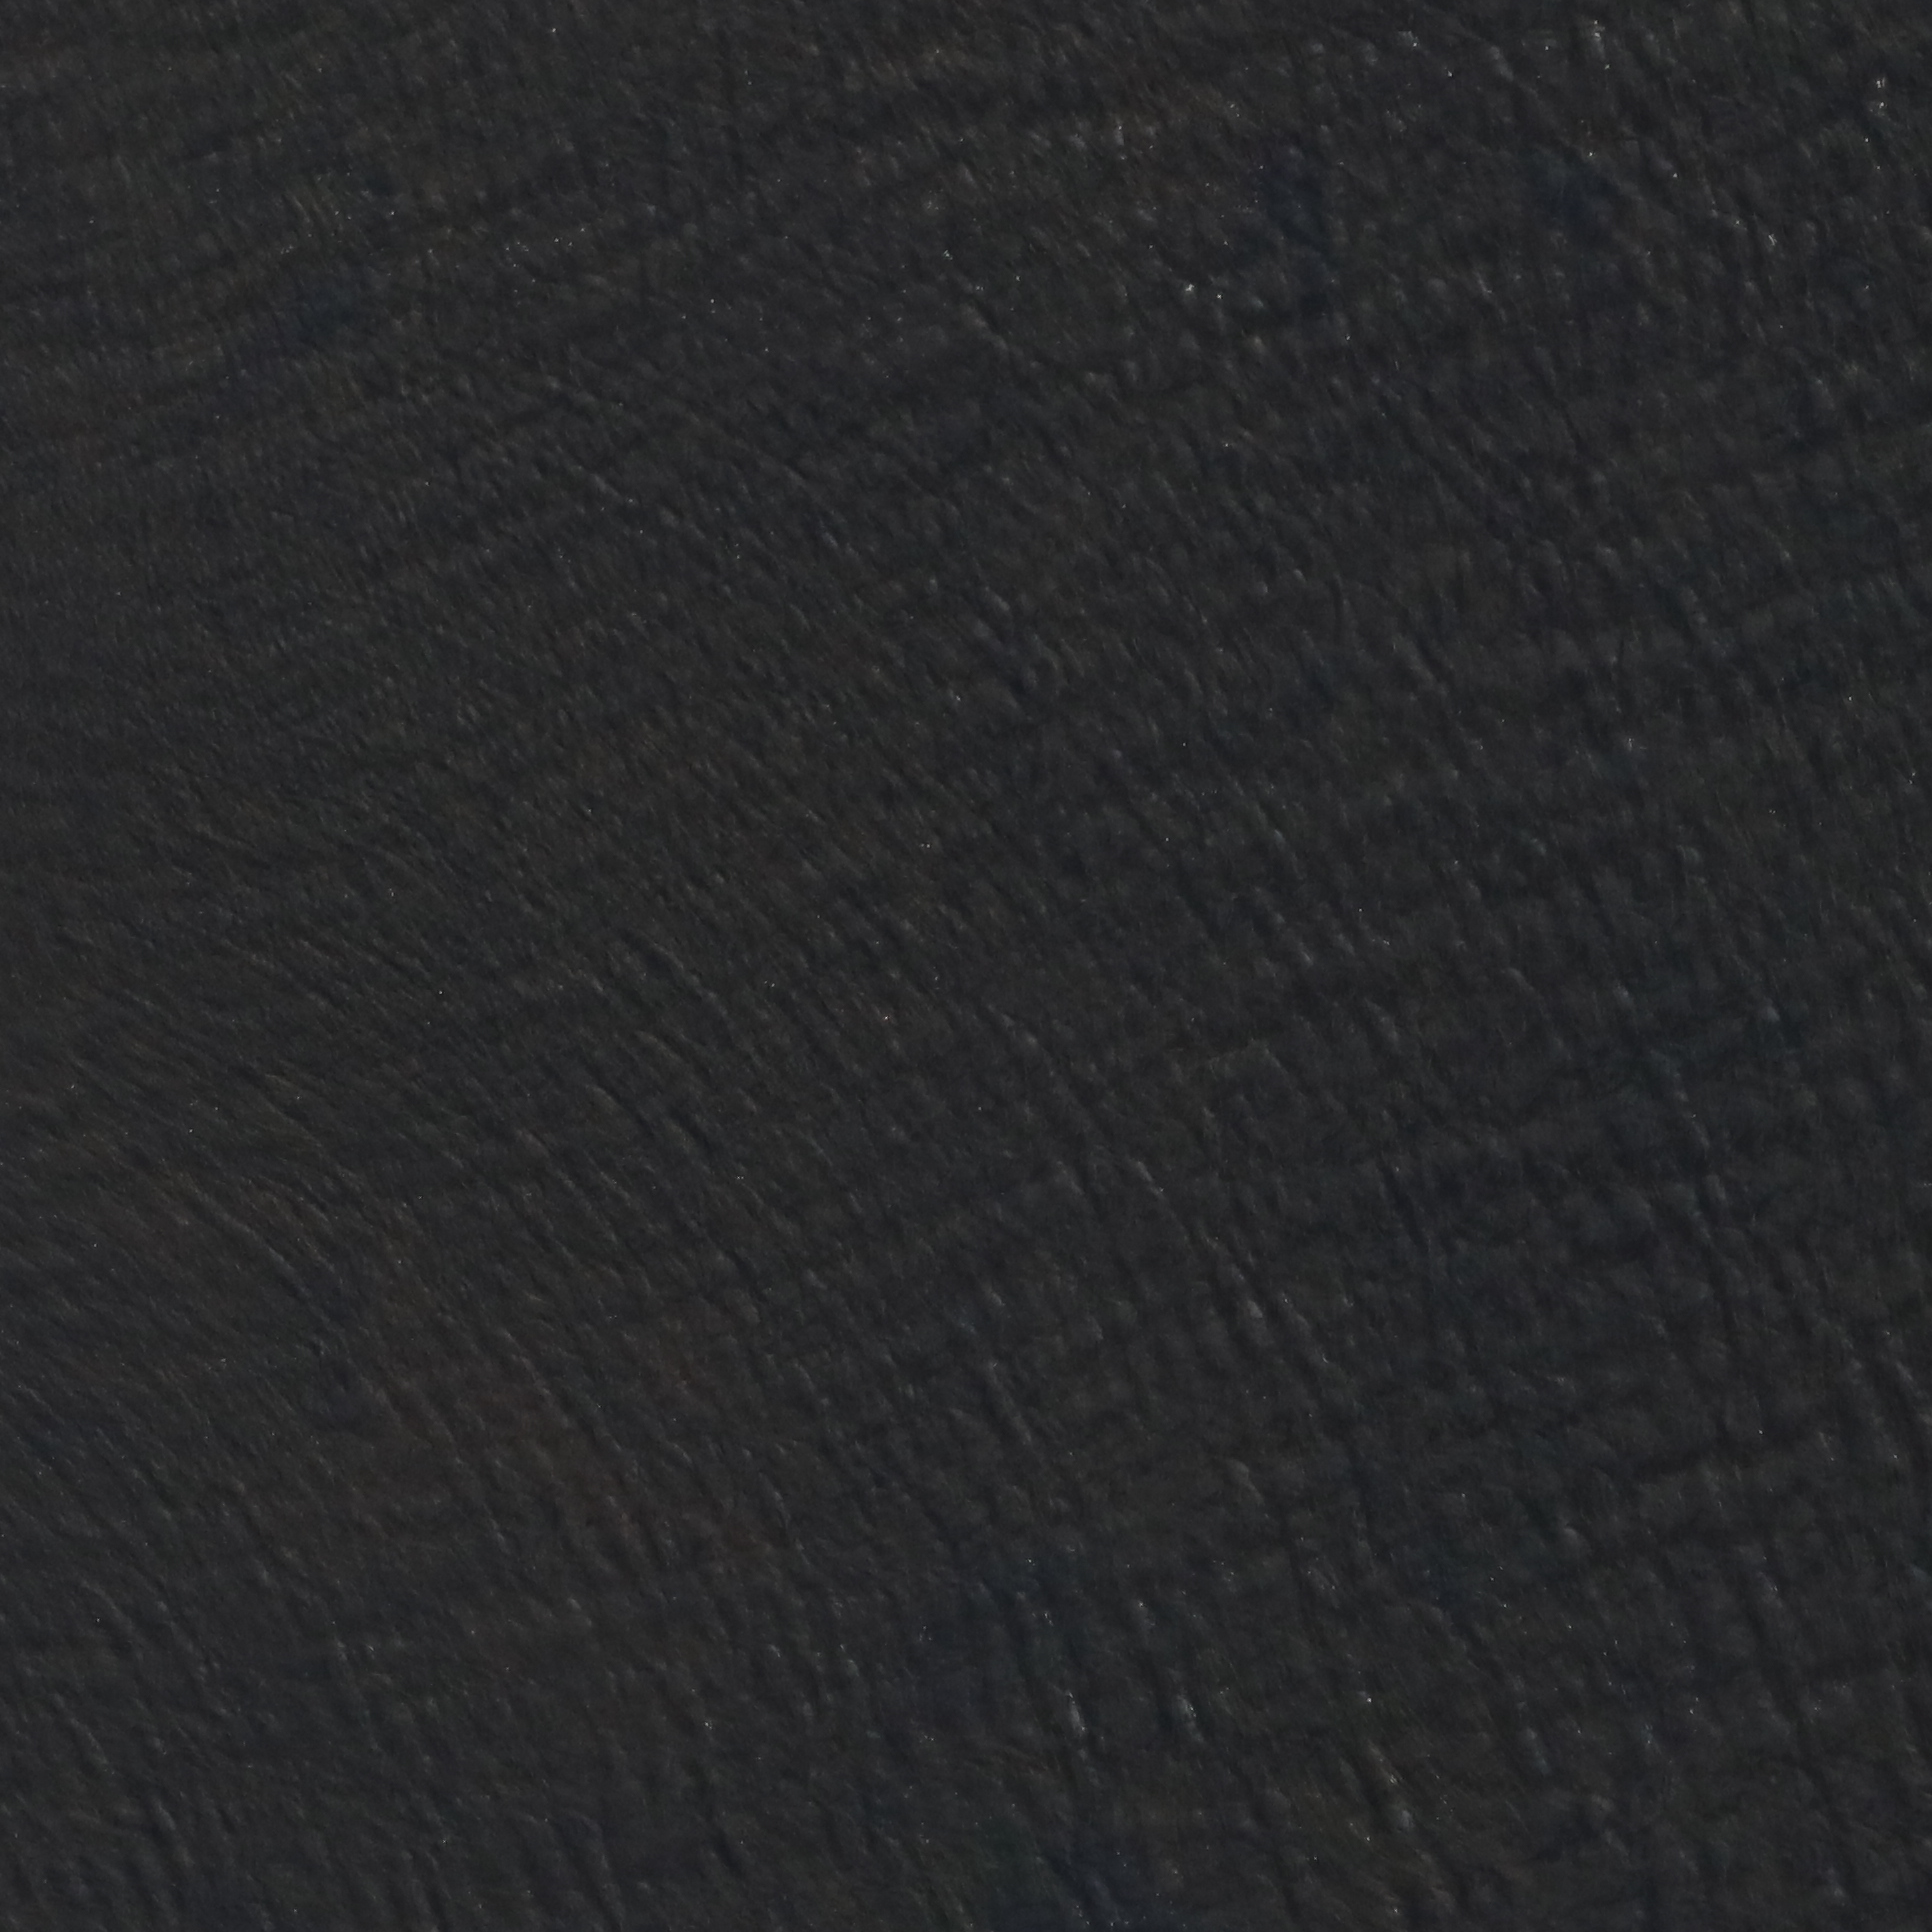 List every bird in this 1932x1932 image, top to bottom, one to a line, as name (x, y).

None